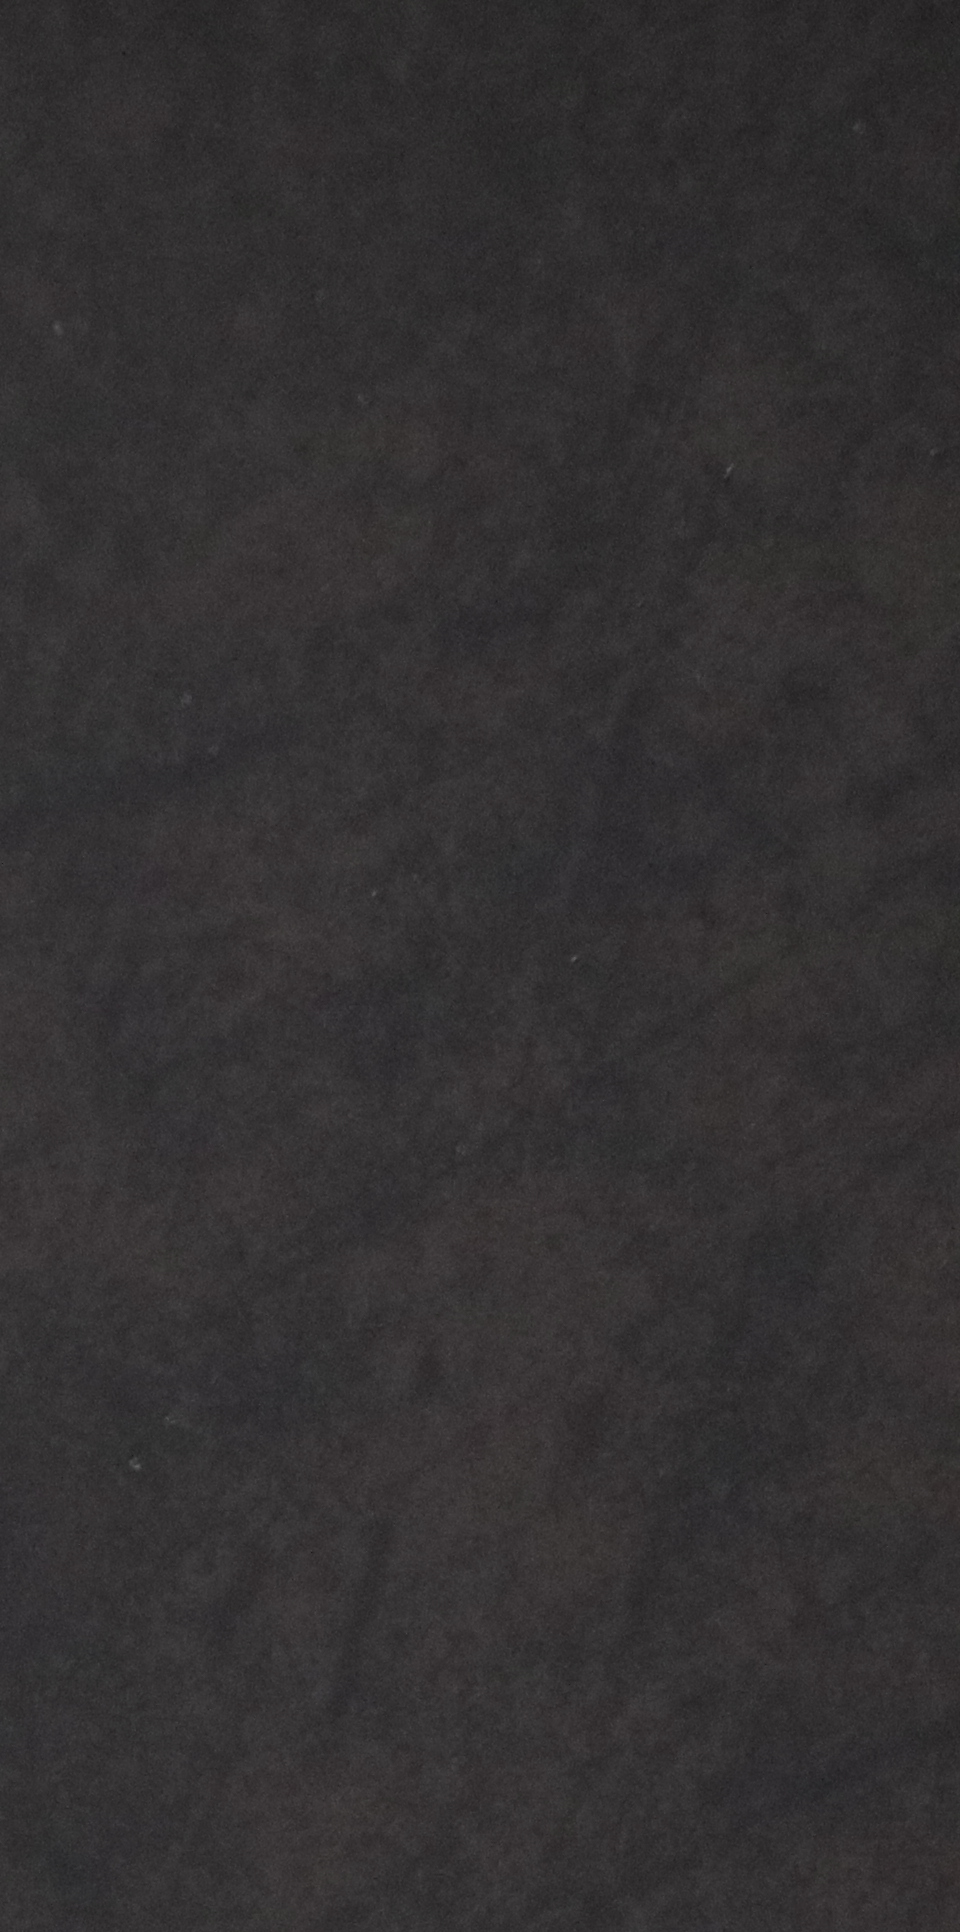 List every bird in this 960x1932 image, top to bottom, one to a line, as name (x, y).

brant (133, 1466)